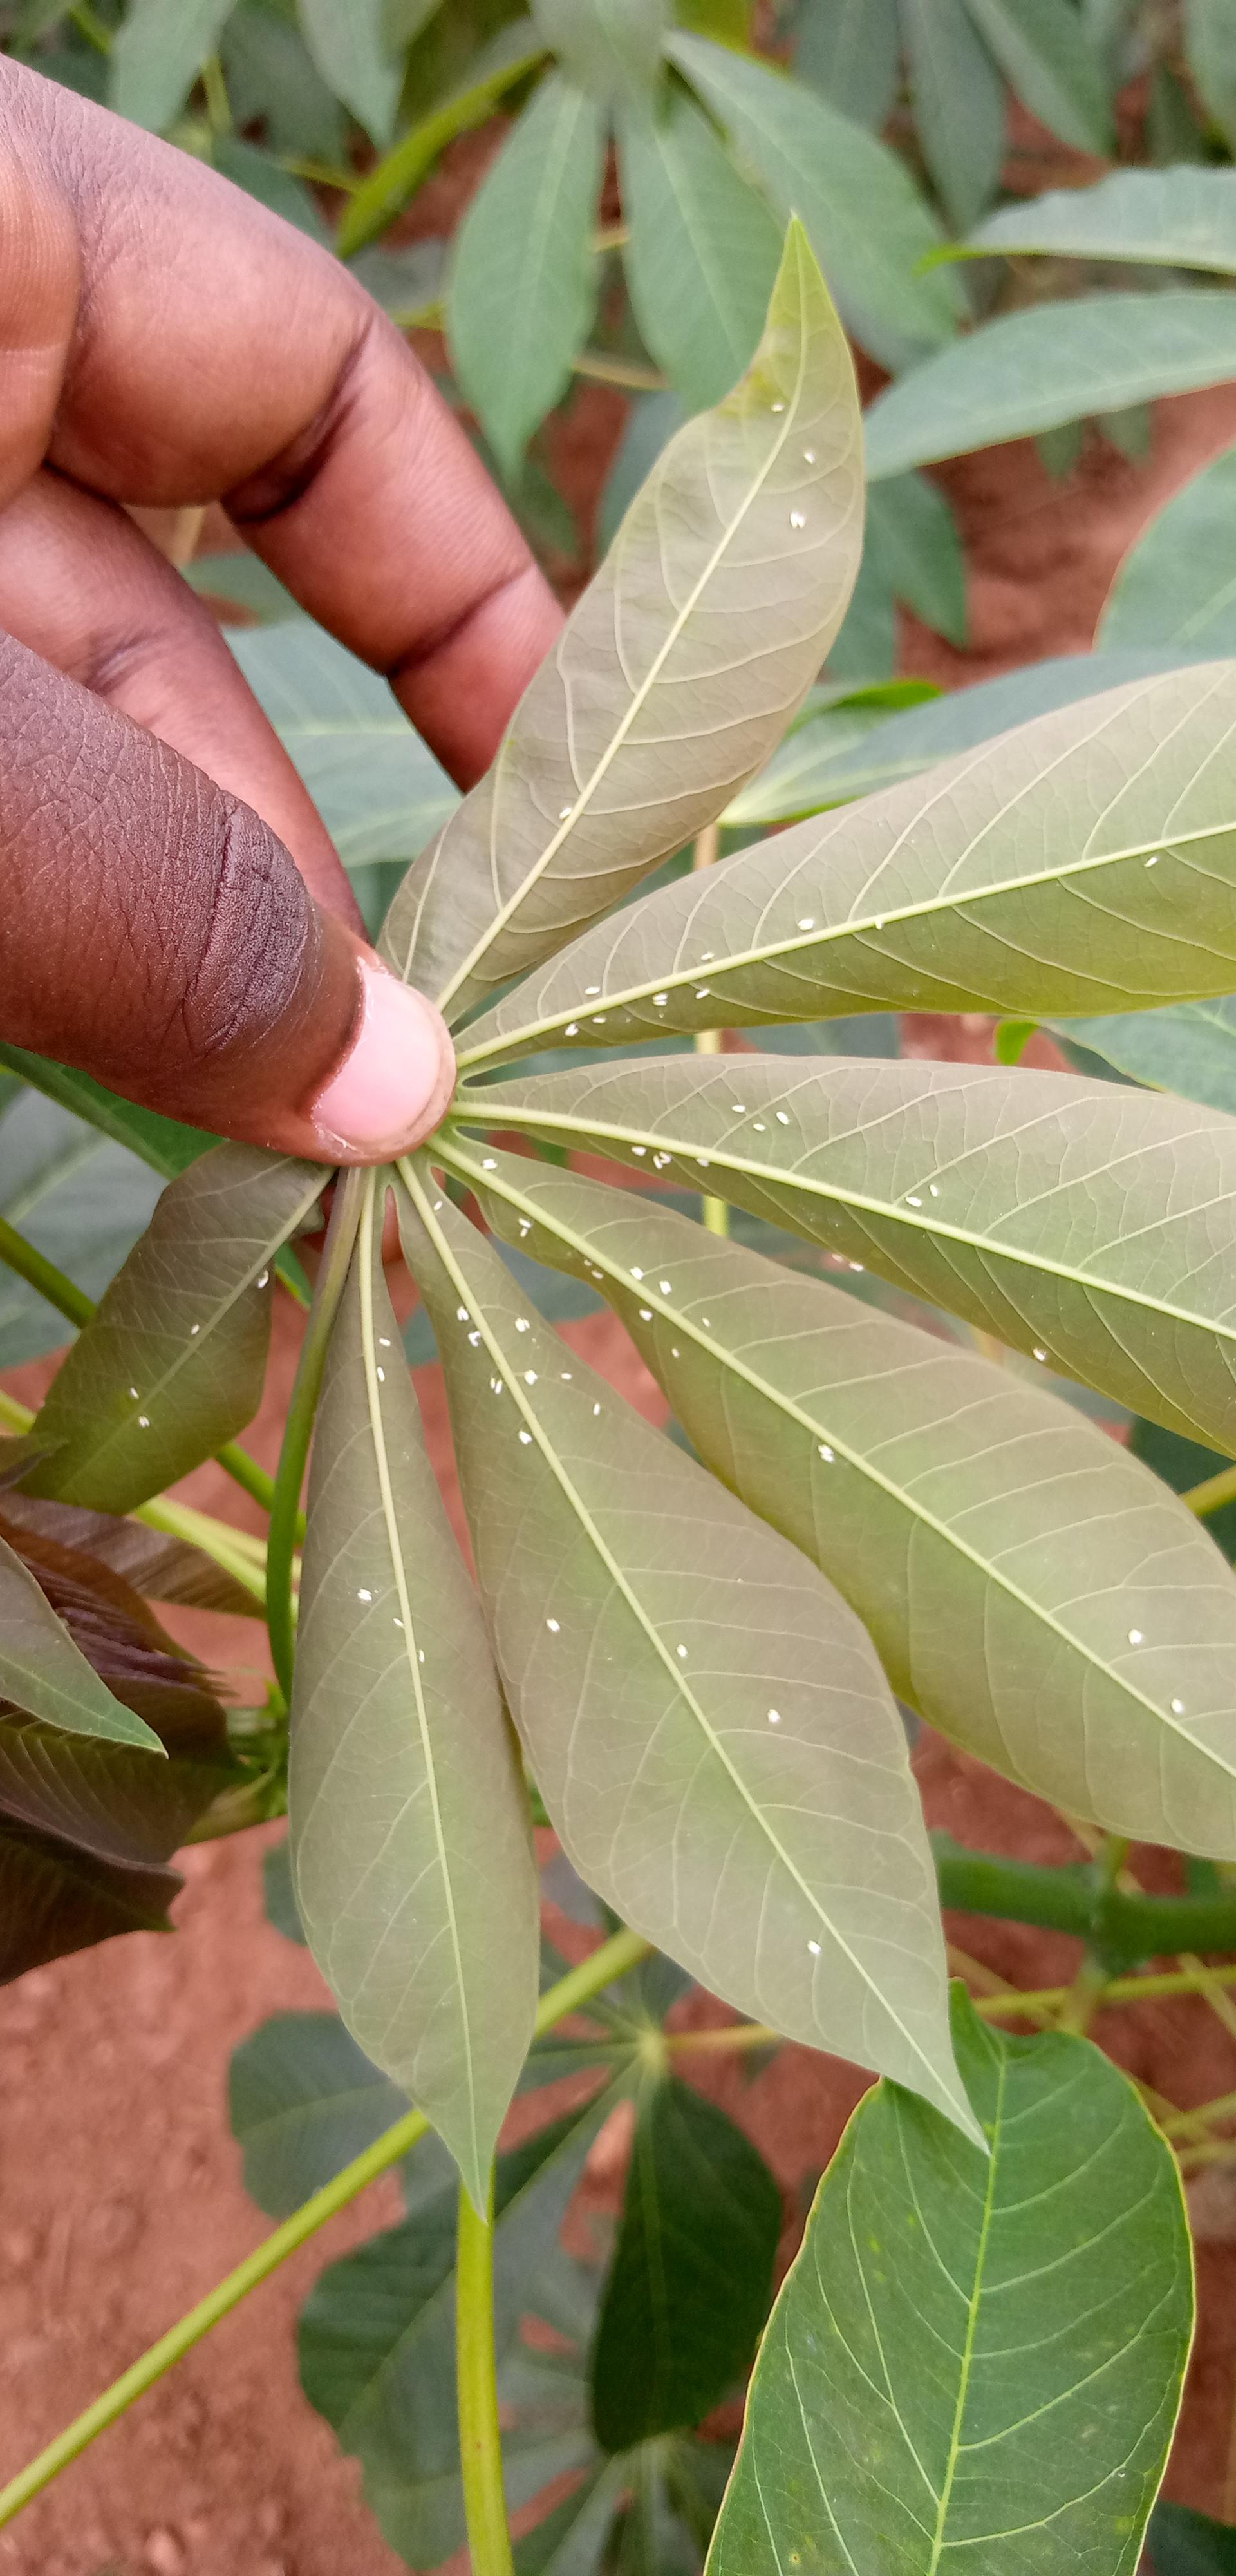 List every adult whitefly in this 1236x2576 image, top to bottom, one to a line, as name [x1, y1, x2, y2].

whitefly [769, 402, 786, 414]
whitefly [800, 450, 816, 467]
whitefly [789, 509, 798, 531]
whitefly [798, 514, 807, 531]
whitefly [557, 806, 574, 821]
whitefly [1143, 855, 1159, 871]
whitefly [794, 918, 817, 925]
whitefly [874, 918, 886, 930]
whitefly [800, 923, 815, 931]
whitefly [698, 950, 716, 963]
whitefly [584, 984, 601, 998]
whitefly [694, 987, 712, 1002]
whitefly [652, 992, 669, 1001]
whitefly [651, 1000, 669, 1008]
whitefly [591, 1016, 608, 1026]
whitefly [564, 1022, 576, 1037]
whitefly [570, 1027, 579, 1038]
whitefly [729, 1103, 748, 1115]
whitefly [774, 1110, 791, 1126]
whitefly [749, 1122, 768, 1135]
whitefly [630, 1145, 647, 1152]
whitefly [633, 1150, 646, 1157]
whitefly [659, 1150, 671, 1159]
whitefly [652, 1153, 664, 1171]
whitefly [482, 1157, 497, 1164]
whitefly [481, 1162, 500, 1171]
whitefly [928, 1182, 939, 1198]
whitefly [903, 1195, 923, 1209]
whitefly [431, 1198, 445, 1214]
whitefly [516, 1217, 534, 1229]
whitefly [518, 1226, 530, 1240]
whitefly [848, 1260, 866, 1273]
whitefly [634, 1267, 646, 1278]
whitefly [629, 1268, 642, 1281]
whitefly [590, 1269, 605, 1282]
whitefly [256, 1274, 270, 1291]
whitefly [657, 1280, 668, 1296]
whitefly [664, 1280, 673, 1293]
whitefly [460, 1305, 471, 1322]
whitefly [635, 1307, 653, 1323]
whitefly [454, 1308, 463, 1322]
whitefly [514, 1314, 527, 1334]
whitefly [511, 1315, 527, 1334]
whitefly [700, 1316, 713, 1329]
whitefly [190, 1323, 200, 1338]
whitefly [467, 1329, 486, 1349]
whitefly [378, 1336, 393, 1349]
whitefly [670, 1345, 680, 1359]
whitefly [1031, 1346, 1049, 1363]
whitefly [525, 1364, 541, 1384]
whitefly [376, 1365, 388, 1383]
whitefly [523, 1366, 539, 1387]
whitefly [522, 1368, 540, 1388]
whitefly [559, 1370, 575, 1381]
whitefly [488, 1376, 496, 1389]
whitefly [494, 1379, 503, 1396]
whitefly [129, 1385, 142, 1401]
whitefly [591, 1400, 606, 1420]
whitefly [142, 1414, 153, 1428]
whitefly [138, 1416, 145, 1429]
whitefly [521, 1430, 534, 1443]
whitefly [520, 1433, 529, 1445]
whitefly [818, 1444, 834, 1454]
whitefly [819, 1454, 837, 1464]
whitefly [359, 1587, 373, 1596]
whitefly [357, 1592, 373, 1602]
whitefly [393, 1617, 404, 1630]
whitefly [546, 1617, 556, 1632]
whitefly [551, 1617, 562, 1631]
whitefly [1131, 1629, 1143, 1641]
whitefly [1128, 1633, 1138, 1645]
whitefly [674, 1642, 691, 1660]
whitefly [675, 1642, 688, 1661]
whitefly [417, 1647, 426, 1664]
whitefly [1174, 1698, 1183, 1711]
whitefly [1170, 1702, 1178, 1714]
whitefly [764, 1705, 784, 1725]
whitefly [808, 1939, 823, 1952]
whitefly [807, 1944, 818, 1955]